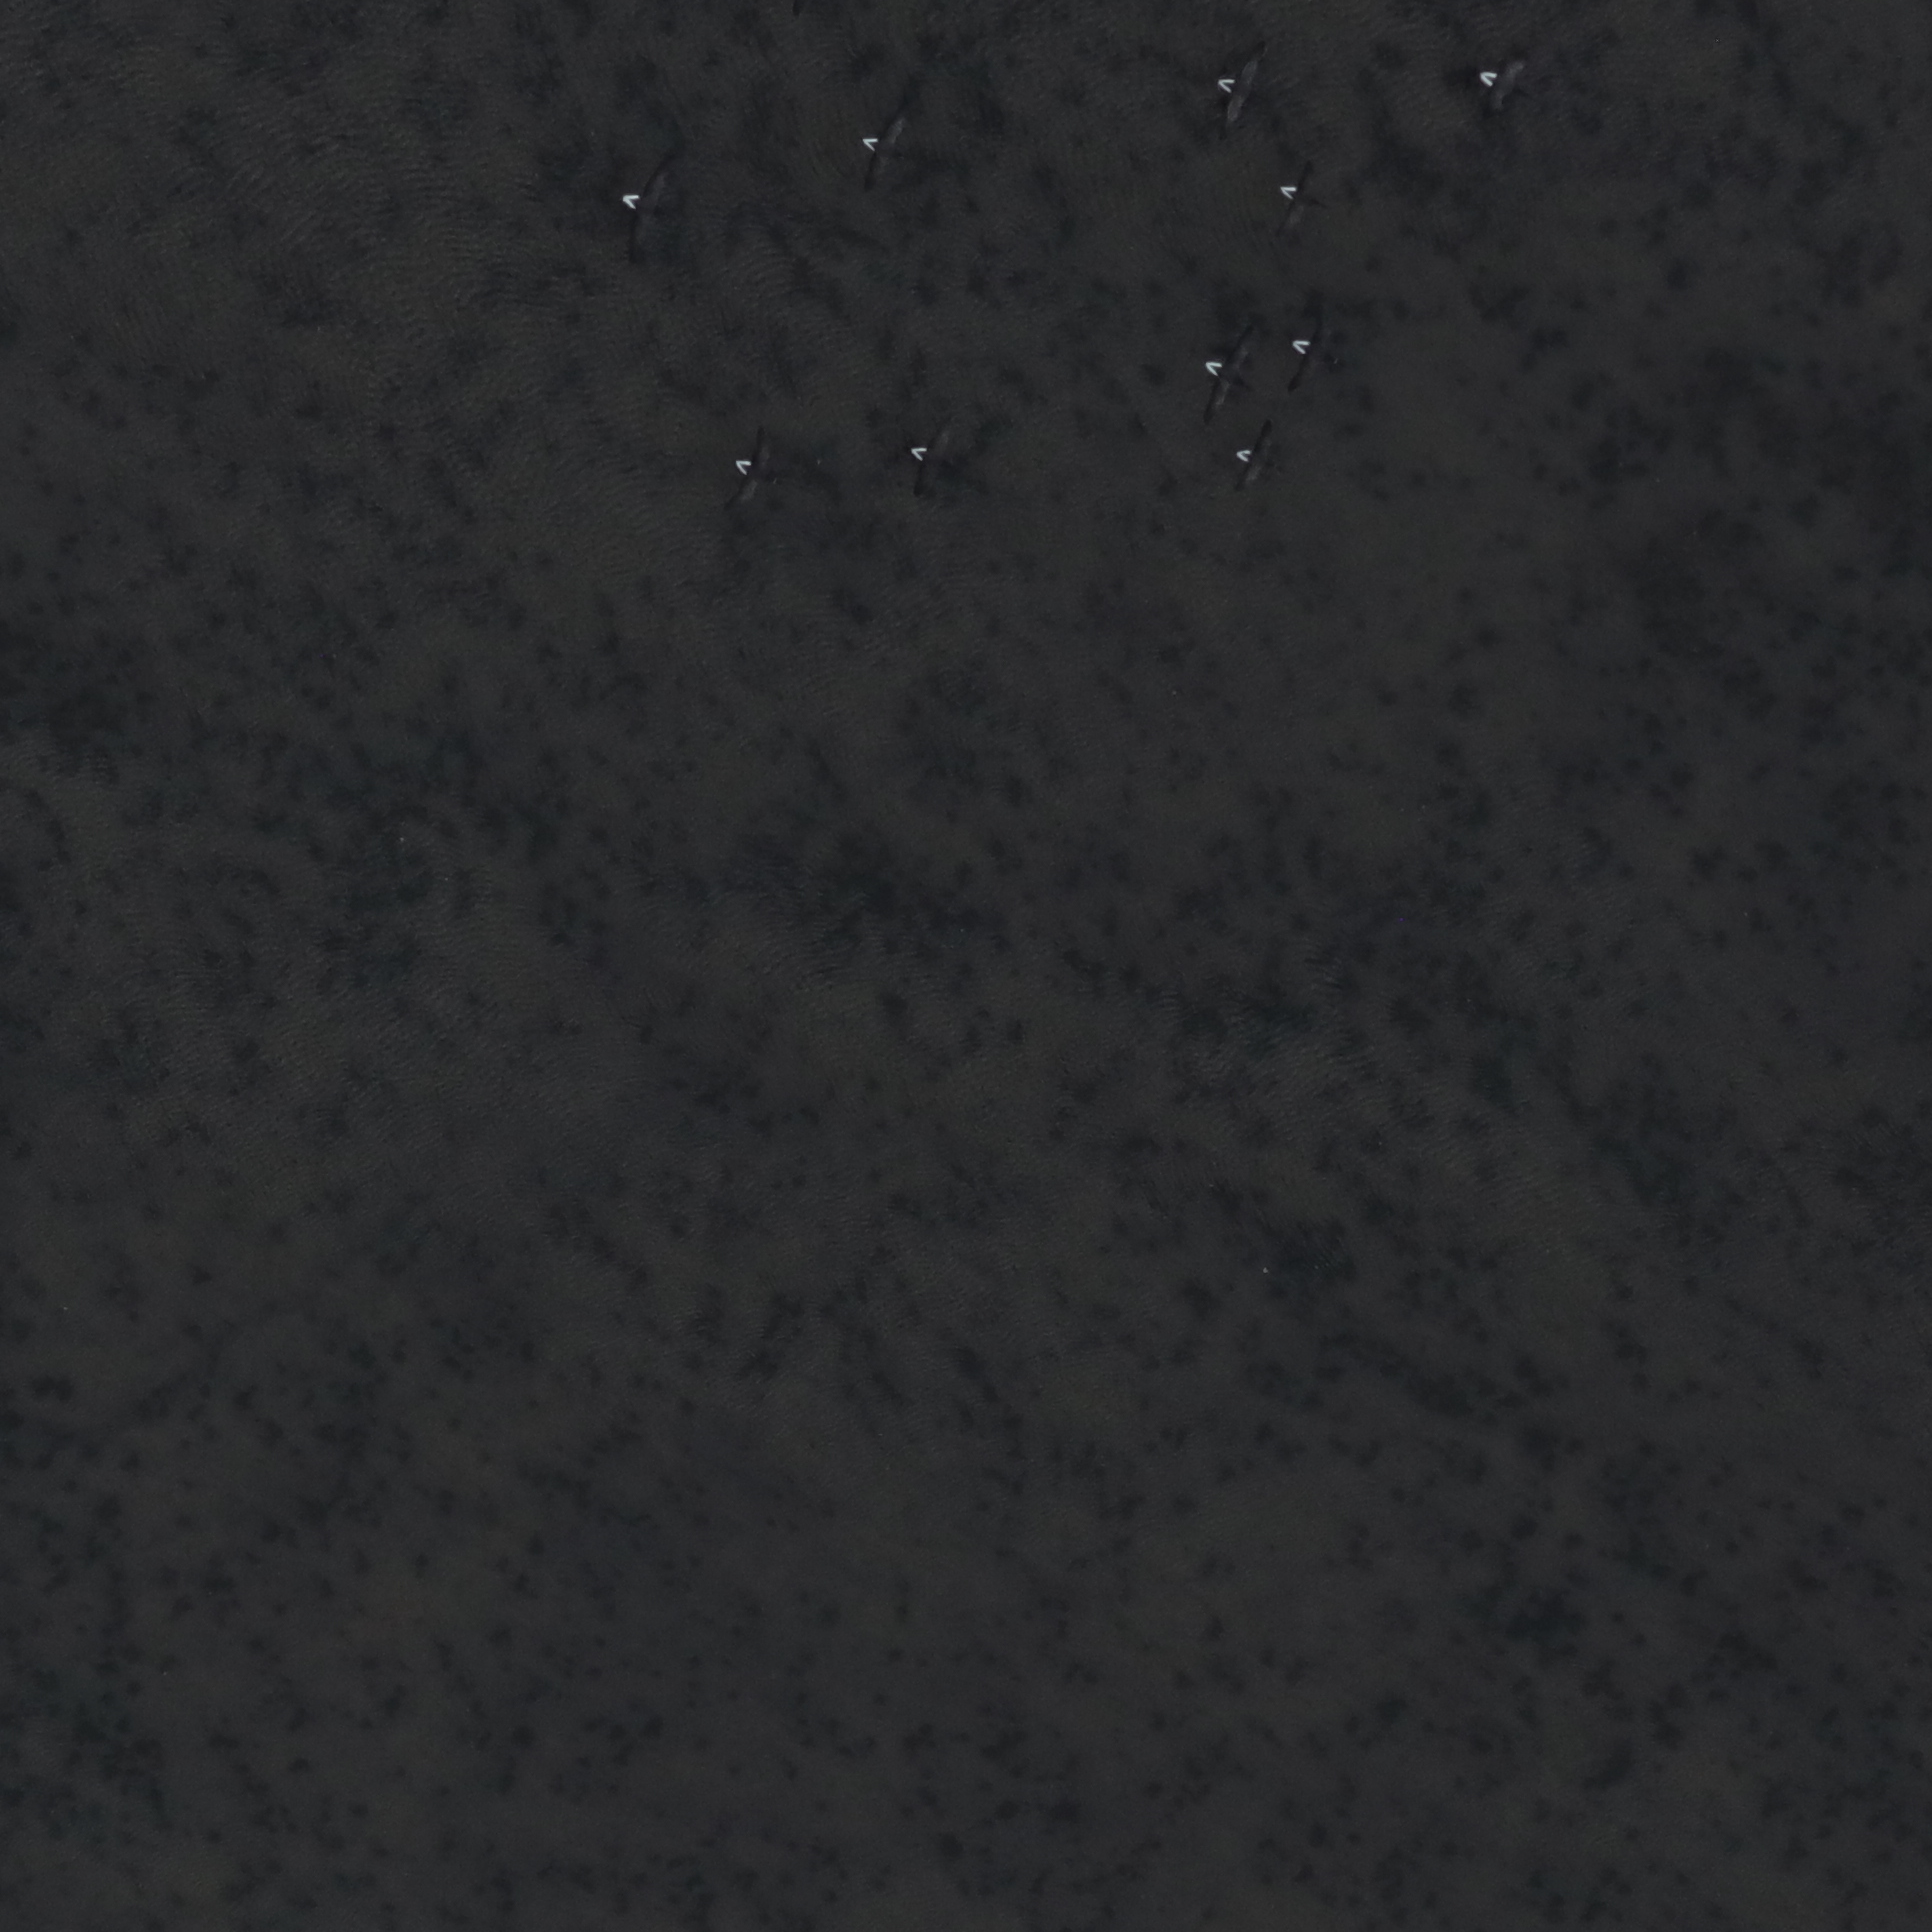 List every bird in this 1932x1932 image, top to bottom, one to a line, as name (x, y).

brant (1501, 83)
brant (1234, 95)
brant (878, 148)
brant (1295, 192)
brant (641, 202)
brant (1318, 352)
brant (1231, 375)
brant (932, 458)
brant (1250, 458)
brant (755, 472)